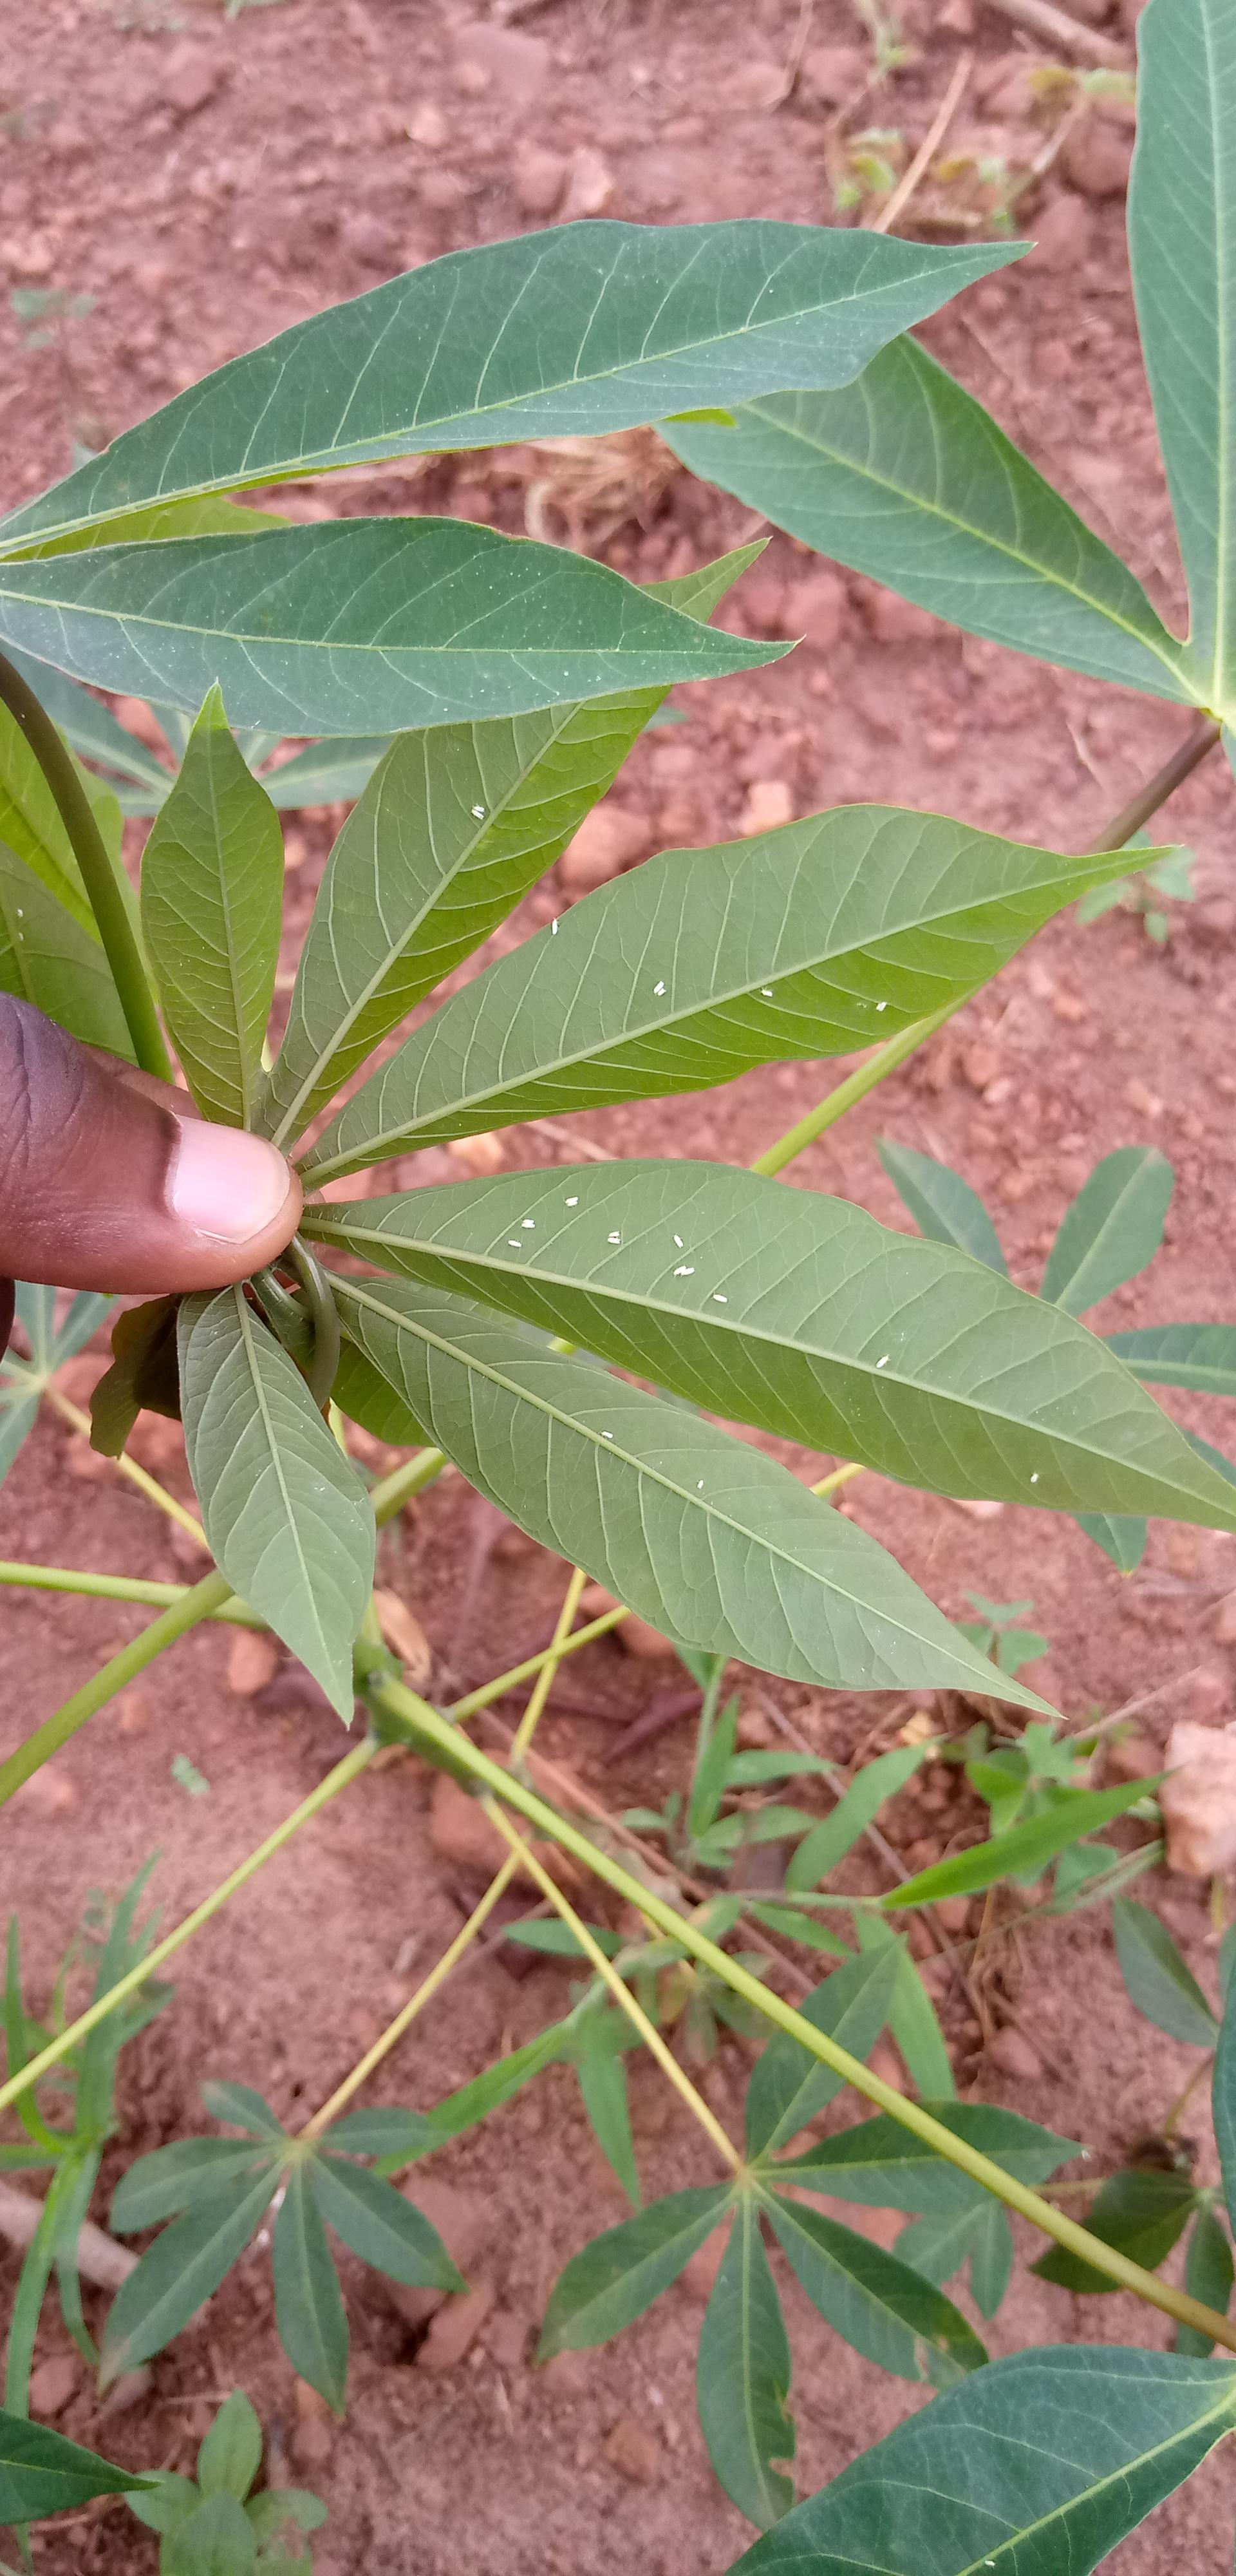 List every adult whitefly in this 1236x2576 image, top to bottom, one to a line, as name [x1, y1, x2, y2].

whitefly [471, 805, 486, 813]
whitefly [471, 809, 485, 822]
whitefly [16, 907, 26, 919]
whitefly [548, 916, 560, 937]
whitefly [17, 931, 26, 943]
whitefly [653, 980, 664, 994]
whitefly [657, 988, 666, 998]
whitefly [758, 988, 776, 999]
whitefly [875, 1000, 881, 1011]
whitefly [879, 1001, 888, 1012]
whitefly [565, 1197, 580, 1204]
whitefly [567, 1200, 578, 1208]
whitefly [521, 1218, 535, 1224]
whitefly [520, 1223, 536, 1229]
whitefly [607, 1229, 621, 1237]
whitefly [671, 1232, 685, 1249]
whitefly [606, 1236, 621, 1246]
whitefly [505, 1238, 523, 1249]
whitefly [671, 1265, 687, 1277]
whitefly [681, 1267, 695, 1277]
whitefly [712, 1293, 729, 1305]
whitefly [874, 1352, 891, 1370]
whitefly [599, 1428, 614, 1441]
whitefly [1027, 1469, 1041, 1486]
whitefly [694, 1477, 707, 1491]